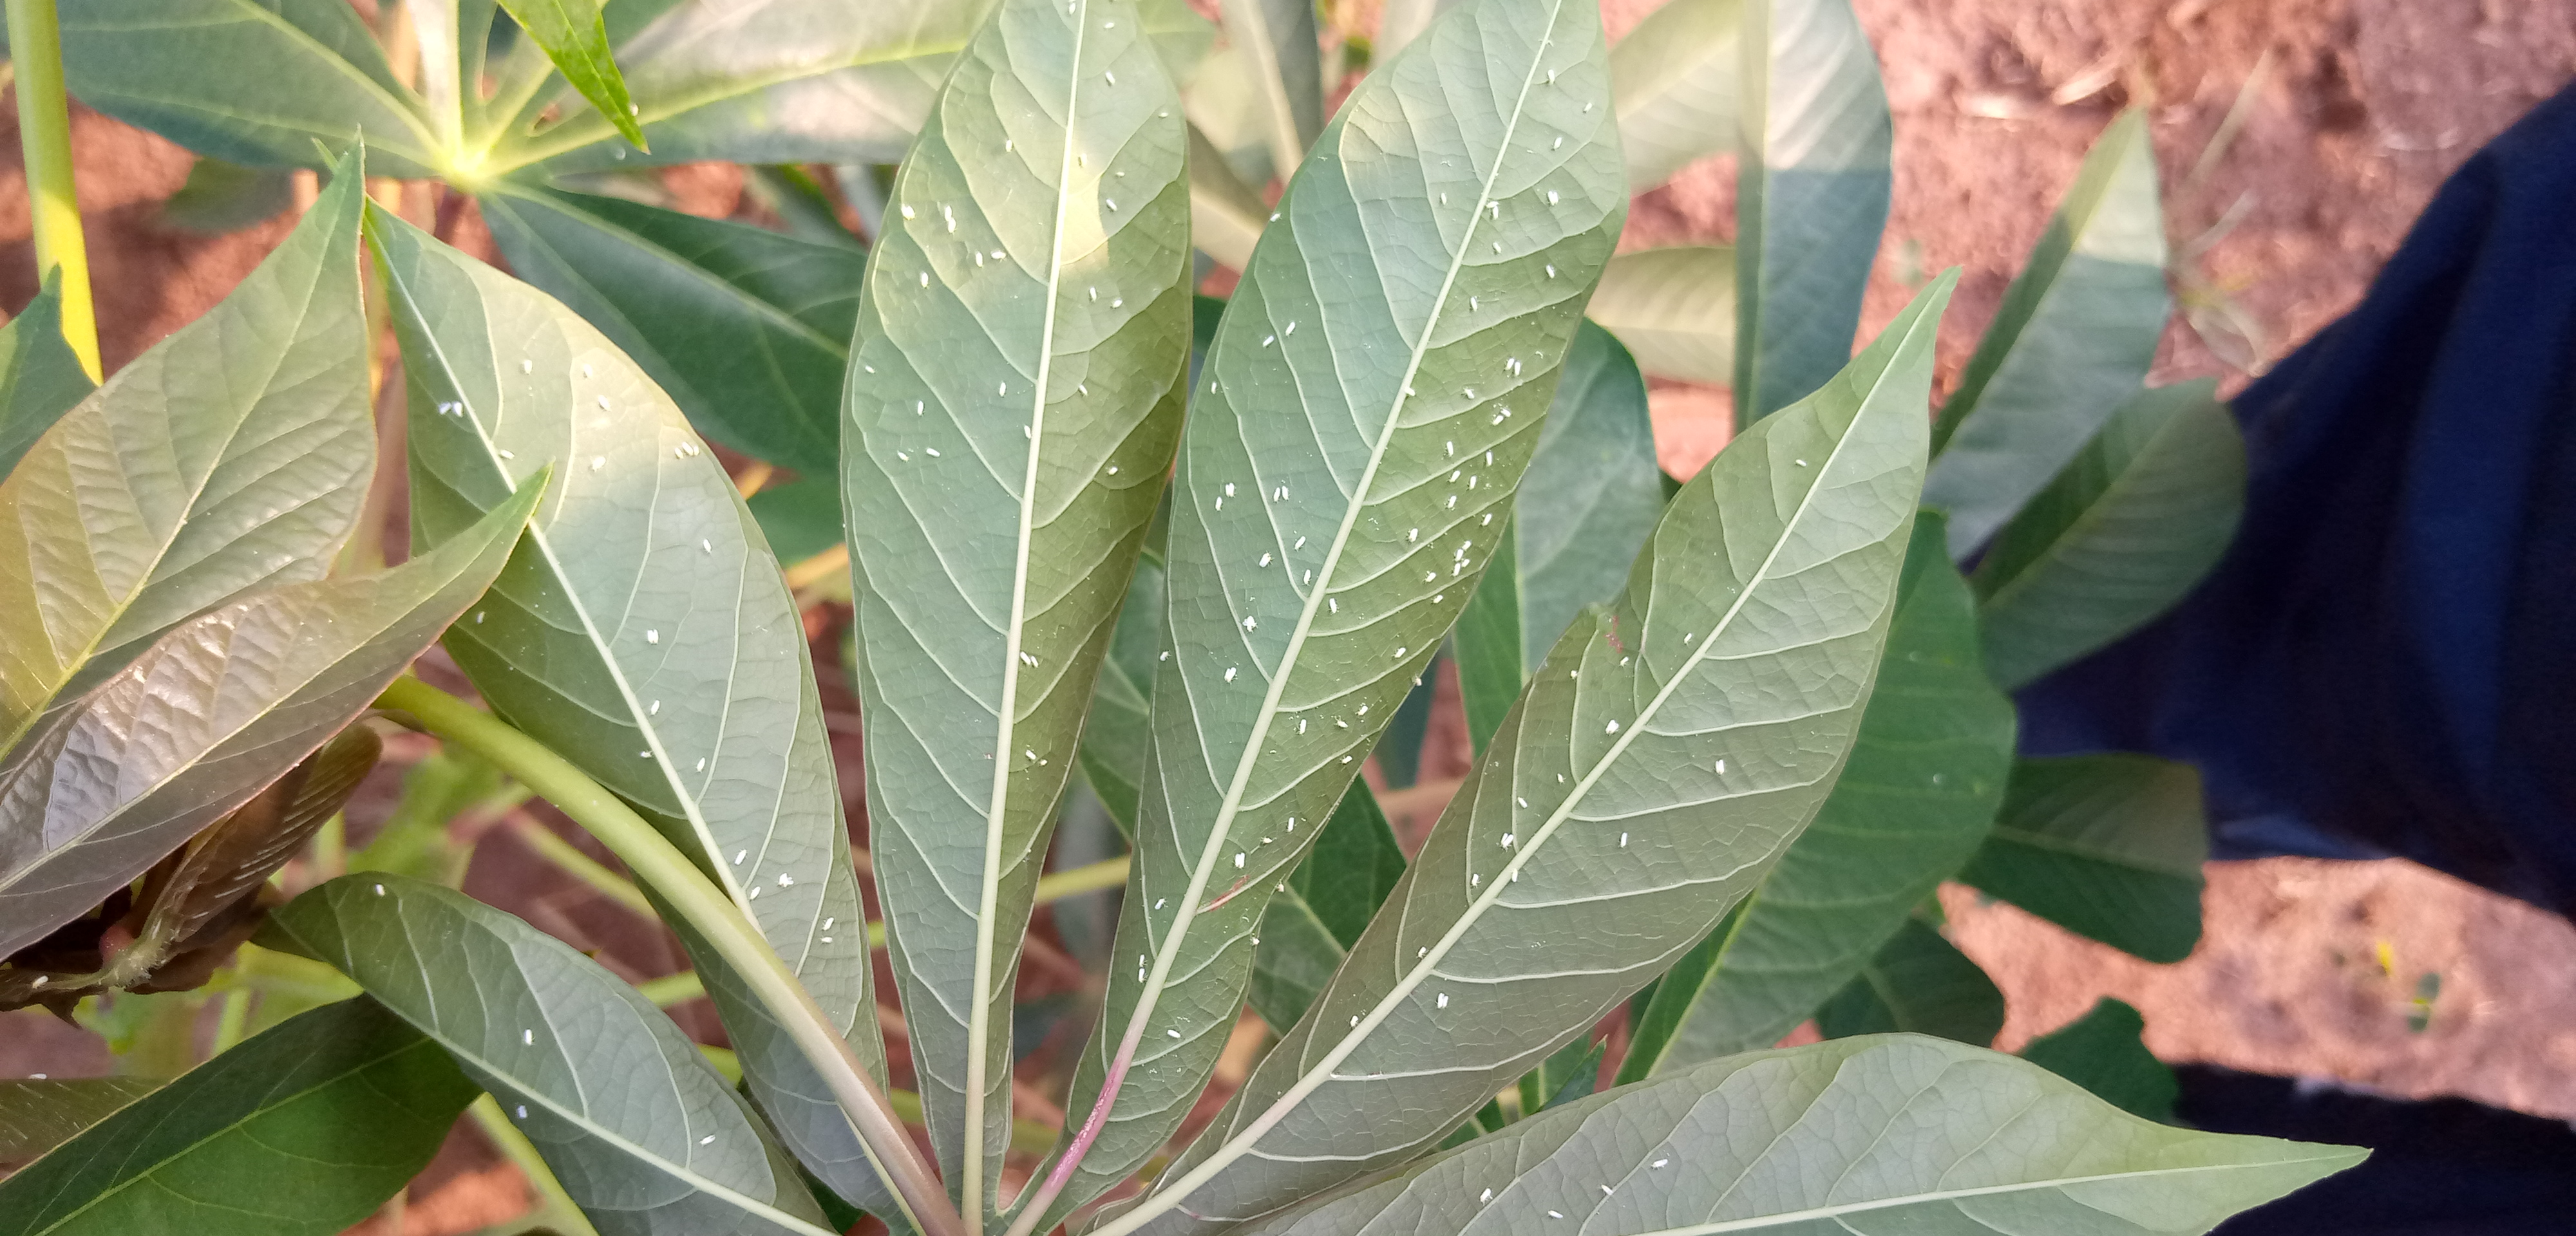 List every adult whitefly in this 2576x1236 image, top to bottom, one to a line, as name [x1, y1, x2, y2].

whitefly [1067, 1, 1078, 17]
whitefly [1101, 20, 1117, 31]
whitefly [1546, 67, 1560, 86]
whitefly [1104, 70, 1118, 86]
whitefly [1582, 100, 1596, 115]
whitefly [1159, 109, 1171, 119]
whitefly [1550, 136, 1564, 151]
whitefly [1002, 136, 1017, 155]
whitefly [1078, 149, 1089, 168]
whitefly [1114, 170, 1128, 178]
whitefly [1437, 189, 1448, 207]
whitefly [1547, 189, 1555, 207]
whitefly [1554, 191, 1559, 205]
whitefly [1103, 198, 1120, 213]
whitefly [1483, 199, 1501, 208]
whitefly [898, 202, 917, 221]
whitefly [942, 203, 954, 220]
whitefly [1492, 205, 1501, 220]
whitefly [1267, 210, 1282, 223]
whitefly [947, 216, 958, 236]
whitefly [1490, 238, 1502, 255]
whitefly [972, 247, 986, 269]
whitefly [989, 248, 1009, 263]
whitefly [1543, 262, 1559, 280]
whitefly [919, 269, 931, 289]
whitefly [1088, 285, 1099, 303]
whitefly [1466, 295, 1481, 313]
whitefly [1111, 297, 1126, 310]
whitefly [1283, 319, 1298, 338]
whitefly [1260, 333, 1277, 350]
whitefly [520, 356, 536, 377]
whitefly [1502, 356, 1516, 373]
whitefly [1514, 360, 1521, 377]
whitefly [583, 361, 596, 379]
whitefly [863, 364, 878, 378]
whitefly [998, 379, 1008, 400]
whitefly [1208, 379, 1219, 395]
whitefly [1076, 382, 1092, 399]
whitefly [1399, 382, 1419, 398]
whitefly [1461, 385, 1477, 400]
whitefly [595, 391, 614, 412]
whitefly [453, 397, 469, 419]
whitefly [914, 397, 927, 420]
whitefly [437, 398, 453, 417]
whitefly [1499, 406, 1513, 418]
whitefly [1491, 414, 1506, 427]
whitefly [1022, 423, 1034, 440]
whitefly [681, 439, 694, 456]
whitefly [1443, 440, 1457, 458]
whitefly [693, 444, 703, 458]
whitefly [673, 445, 684, 460]
whitefly [924, 445, 942, 459]
whitefly [497, 448, 516, 462]
whitefly [1483, 449, 1496, 467]
whitefly [895, 450, 910, 464]
whitefly [589, 453, 607, 473]
whitefly [1792, 456, 1809, 471]
whitefly [1104, 464, 1122, 476]
whitefly [1446, 468, 1461, 484]
whitefly [1465, 474, 1479, 491]
whitefly [1229, 480, 1235, 498]
whitefly [1224, 482, 1230, 496]
whitefly [1280, 483, 1291, 501]
whitefly [1272, 485, 1280, 502]
whitefly [1444, 492, 1458, 510]
whitefly [1213, 494, 1224, 512]
whitefly [1479, 512, 1495, 529]
whitefly [1406, 527, 1423, 546]
whitefly [1291, 534, 1309, 552]
whitefly [700, 537, 715, 554]
whitefly [1460, 538, 1473, 552]
whitefly [1452, 547, 1464, 561]
whitefly [1255, 549, 1273, 568]
whitefly [1461, 557, 1470, 569]
whitefly [1452, 561, 1463, 577]
whitefly [1301, 565, 1313, 587]
whitefly [1423, 569, 1437, 583]
whitefly [1429, 592, 1445, 606]
whitefly [1327, 597, 1341, 613]
whitefly [476, 609, 488, 626]
whitefly [1240, 612, 1258, 633]
whitefly [647, 627, 653, 646]
whitefly [653, 628, 661, 646]
whitefly [1681, 631, 1693, 646]
whitefly [1390, 645, 1408, 660]
whitefly [1157, 648, 1172, 662]
whitefly [1019, 650, 1030, 666]
whitefly [1616, 653, 1631, 668]
whitefly [1030, 653, 1041, 669]
whitefly [1227, 665, 1237, 682]
whitefly [1224, 666, 1231, 681]
whitefly [1567, 668, 1580, 680]
whitefly [1410, 673, 1425, 688]
whitefly [648, 696, 663, 718]
whitefly [1356, 702, 1370, 719]
whitefly [1334, 716, 1351, 731]
whitefly [1604, 716, 1622, 737]
whitefly [1294, 717, 1309, 741]
whitefly [639, 749, 654, 760]
whitefly [1023, 749, 1036, 762]
whitefly [1339, 753, 1355, 769]
whitefly [695, 755, 708, 774]
whitefly [1039, 756, 1051, 768]
whitefly [1713, 757, 1728, 777]
whitefly [1555, 770, 1567, 784]
whitefly [1516, 793, 1531, 810]
whitefly [1285, 814, 1298, 833]
whitefly [1615, 829, 1634, 850]
whitefly [1500, 831, 1510, 845]
whitefly [1503, 833, 1515, 848]
whitefly [1258, 834, 1274, 845]
whitefly [733, 848, 748, 866]
whitefly [1239, 850, 1248, 869]
whitefly [1233, 851, 1239, 869]
whitefly [1509, 866, 1522, 886]
whitefly [777, 869, 788, 889]
whitefly [1469, 869, 1481, 889]
whitefly [1274, 880, 1288, 894]
whitefly [375, 881, 388, 897]
whitefly [748, 884, 762, 904]
whitefly [1153, 897, 1167, 912]
whitefly [820, 914, 837, 932]
whitefly [1251, 934, 1264, 948]
whitefly [819, 935, 835, 944]
whitefly [1416, 944, 1428, 961]
whitefly [1136, 953, 1148, 967]
whitefly [1135, 967, 1151, 983]
whitefly [29, 974, 52, 989]
whitefly [1436, 990, 1443, 1010]
whitefly [1443, 994, 1450, 1009]
whitefly [1348, 1012, 1362, 1027]
whitefly [522, 1024, 534, 1047]
whitefly [1165, 1027, 1183, 1040]
whitefly [26, 1071, 48, 1080]
whitefly [515, 1103, 532, 1120]
whitefly [698, 1130, 718, 1147]
whitefly [1647, 1156, 1671, 1171]
whitefly [1598, 1183, 1615, 1197]
whitefly [1477, 1185, 1493, 1204]
whitefly [1544, 1209, 1566, 1221]